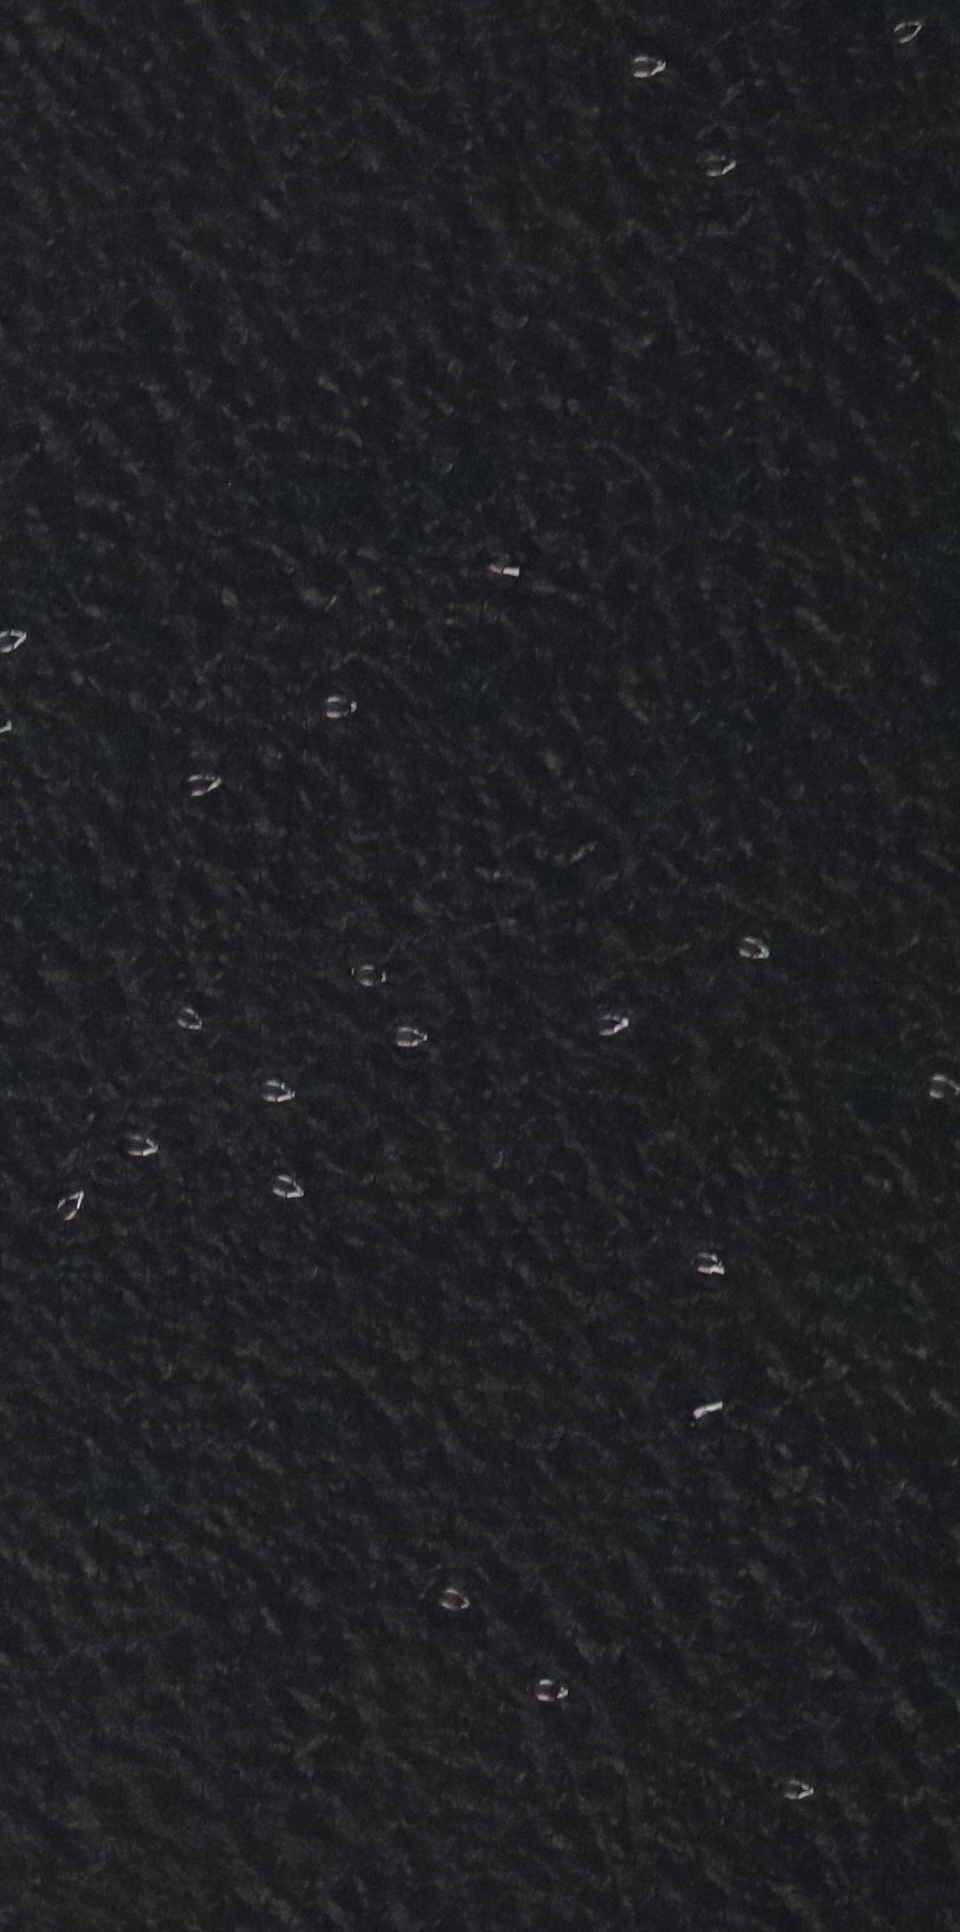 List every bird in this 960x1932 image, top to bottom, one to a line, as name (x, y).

brant (905, 33)
brant (645, 67)
brant (715, 166)
brant (498, 562)
brant (7, 643)
brant (340, 709)
brant (201, 784)
brant (750, 948)
brant (368, 975)
brant (187, 1020)
brant (611, 1025)
brant (406, 1037)
brant (941, 1085)
brant (272, 1091)
brant (136, 1145)
brant (285, 1186)
brant (69, 1206)
brant (709, 1262)
brant (703, 1415)
brant (453, 1599)
brant (550, 1691)
brant (793, 1788)